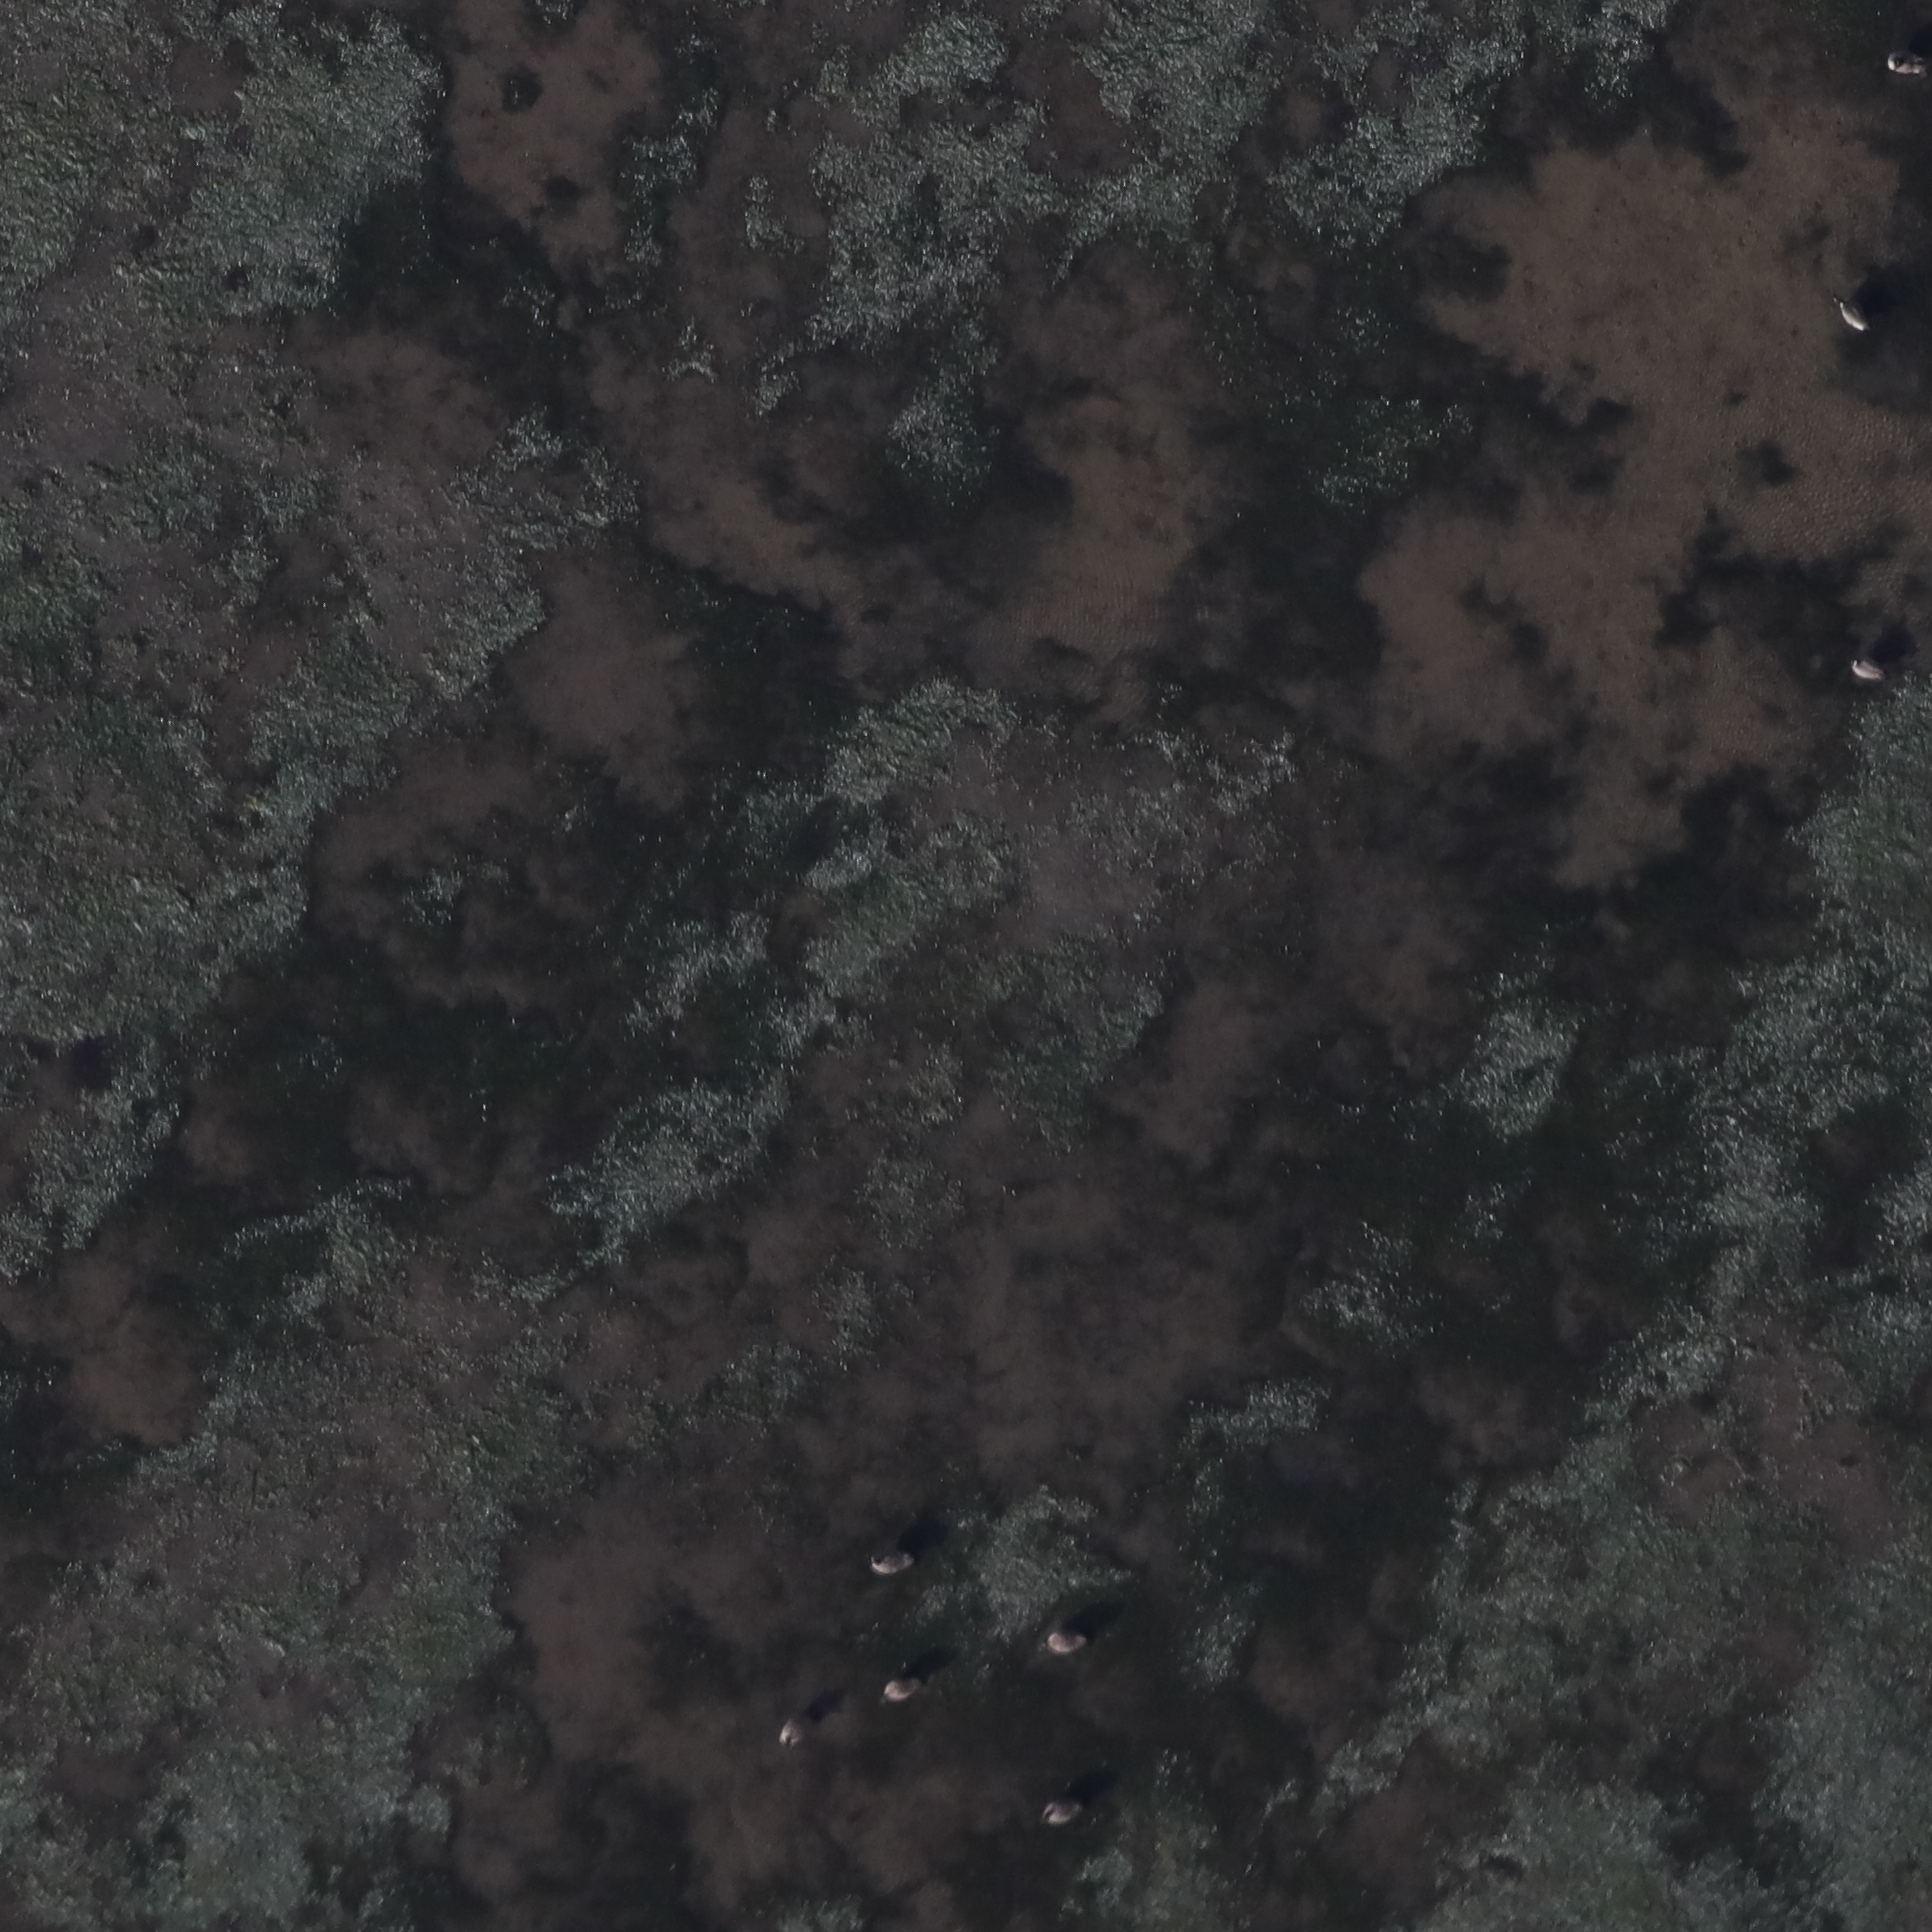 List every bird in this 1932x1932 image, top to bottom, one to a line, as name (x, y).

Canada goose (1909, 64)
Canada goose (1852, 316)
Canada goose (1869, 670)
Canada goose (892, 1563)
Canada goose (1064, 1640)
Canada goose (901, 1691)
Canada goose (791, 1732)
Canada goose (1064, 1810)